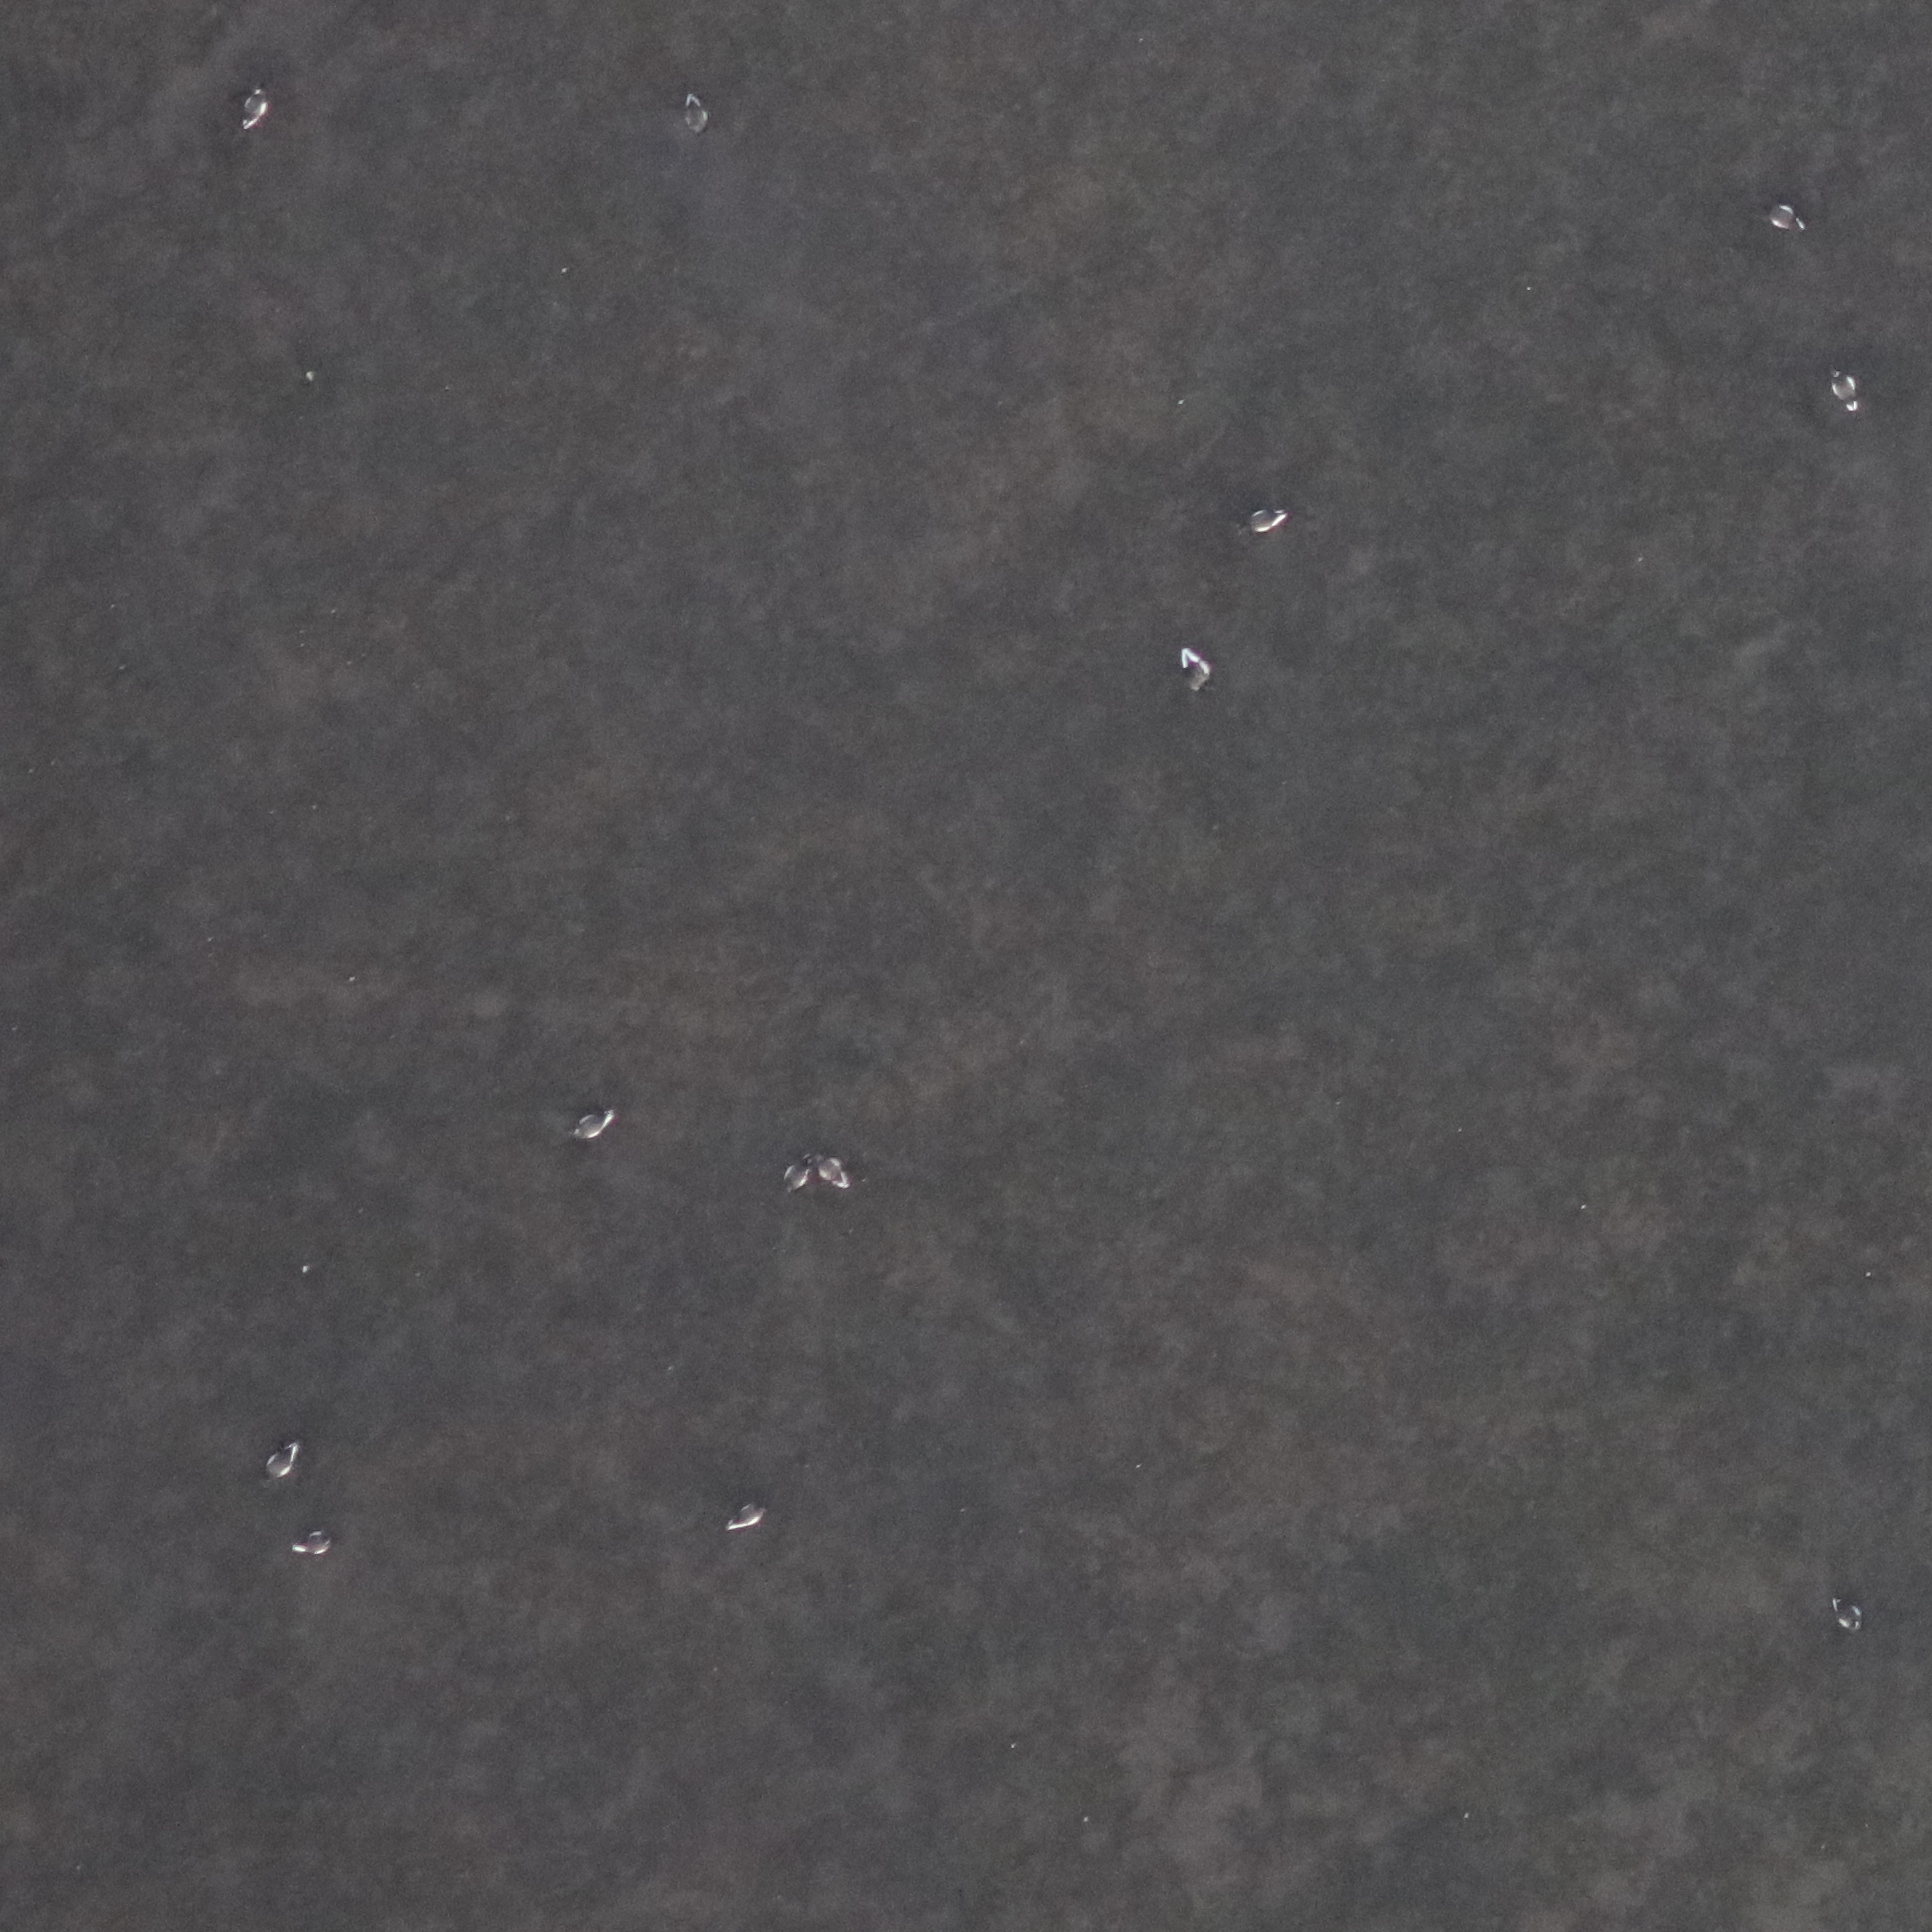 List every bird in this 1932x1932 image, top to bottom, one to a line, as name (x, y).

brant (255, 108)
brant (694, 113)
brant (1786, 218)
brant (1845, 390)
brant (1264, 520)
brant (1197, 669)
brant (592, 1125)
brant (832, 1174)
brant (798, 1176)
brant (282, 1463)
brant (746, 1514)
brant (312, 1543)
brant (1849, 1615)